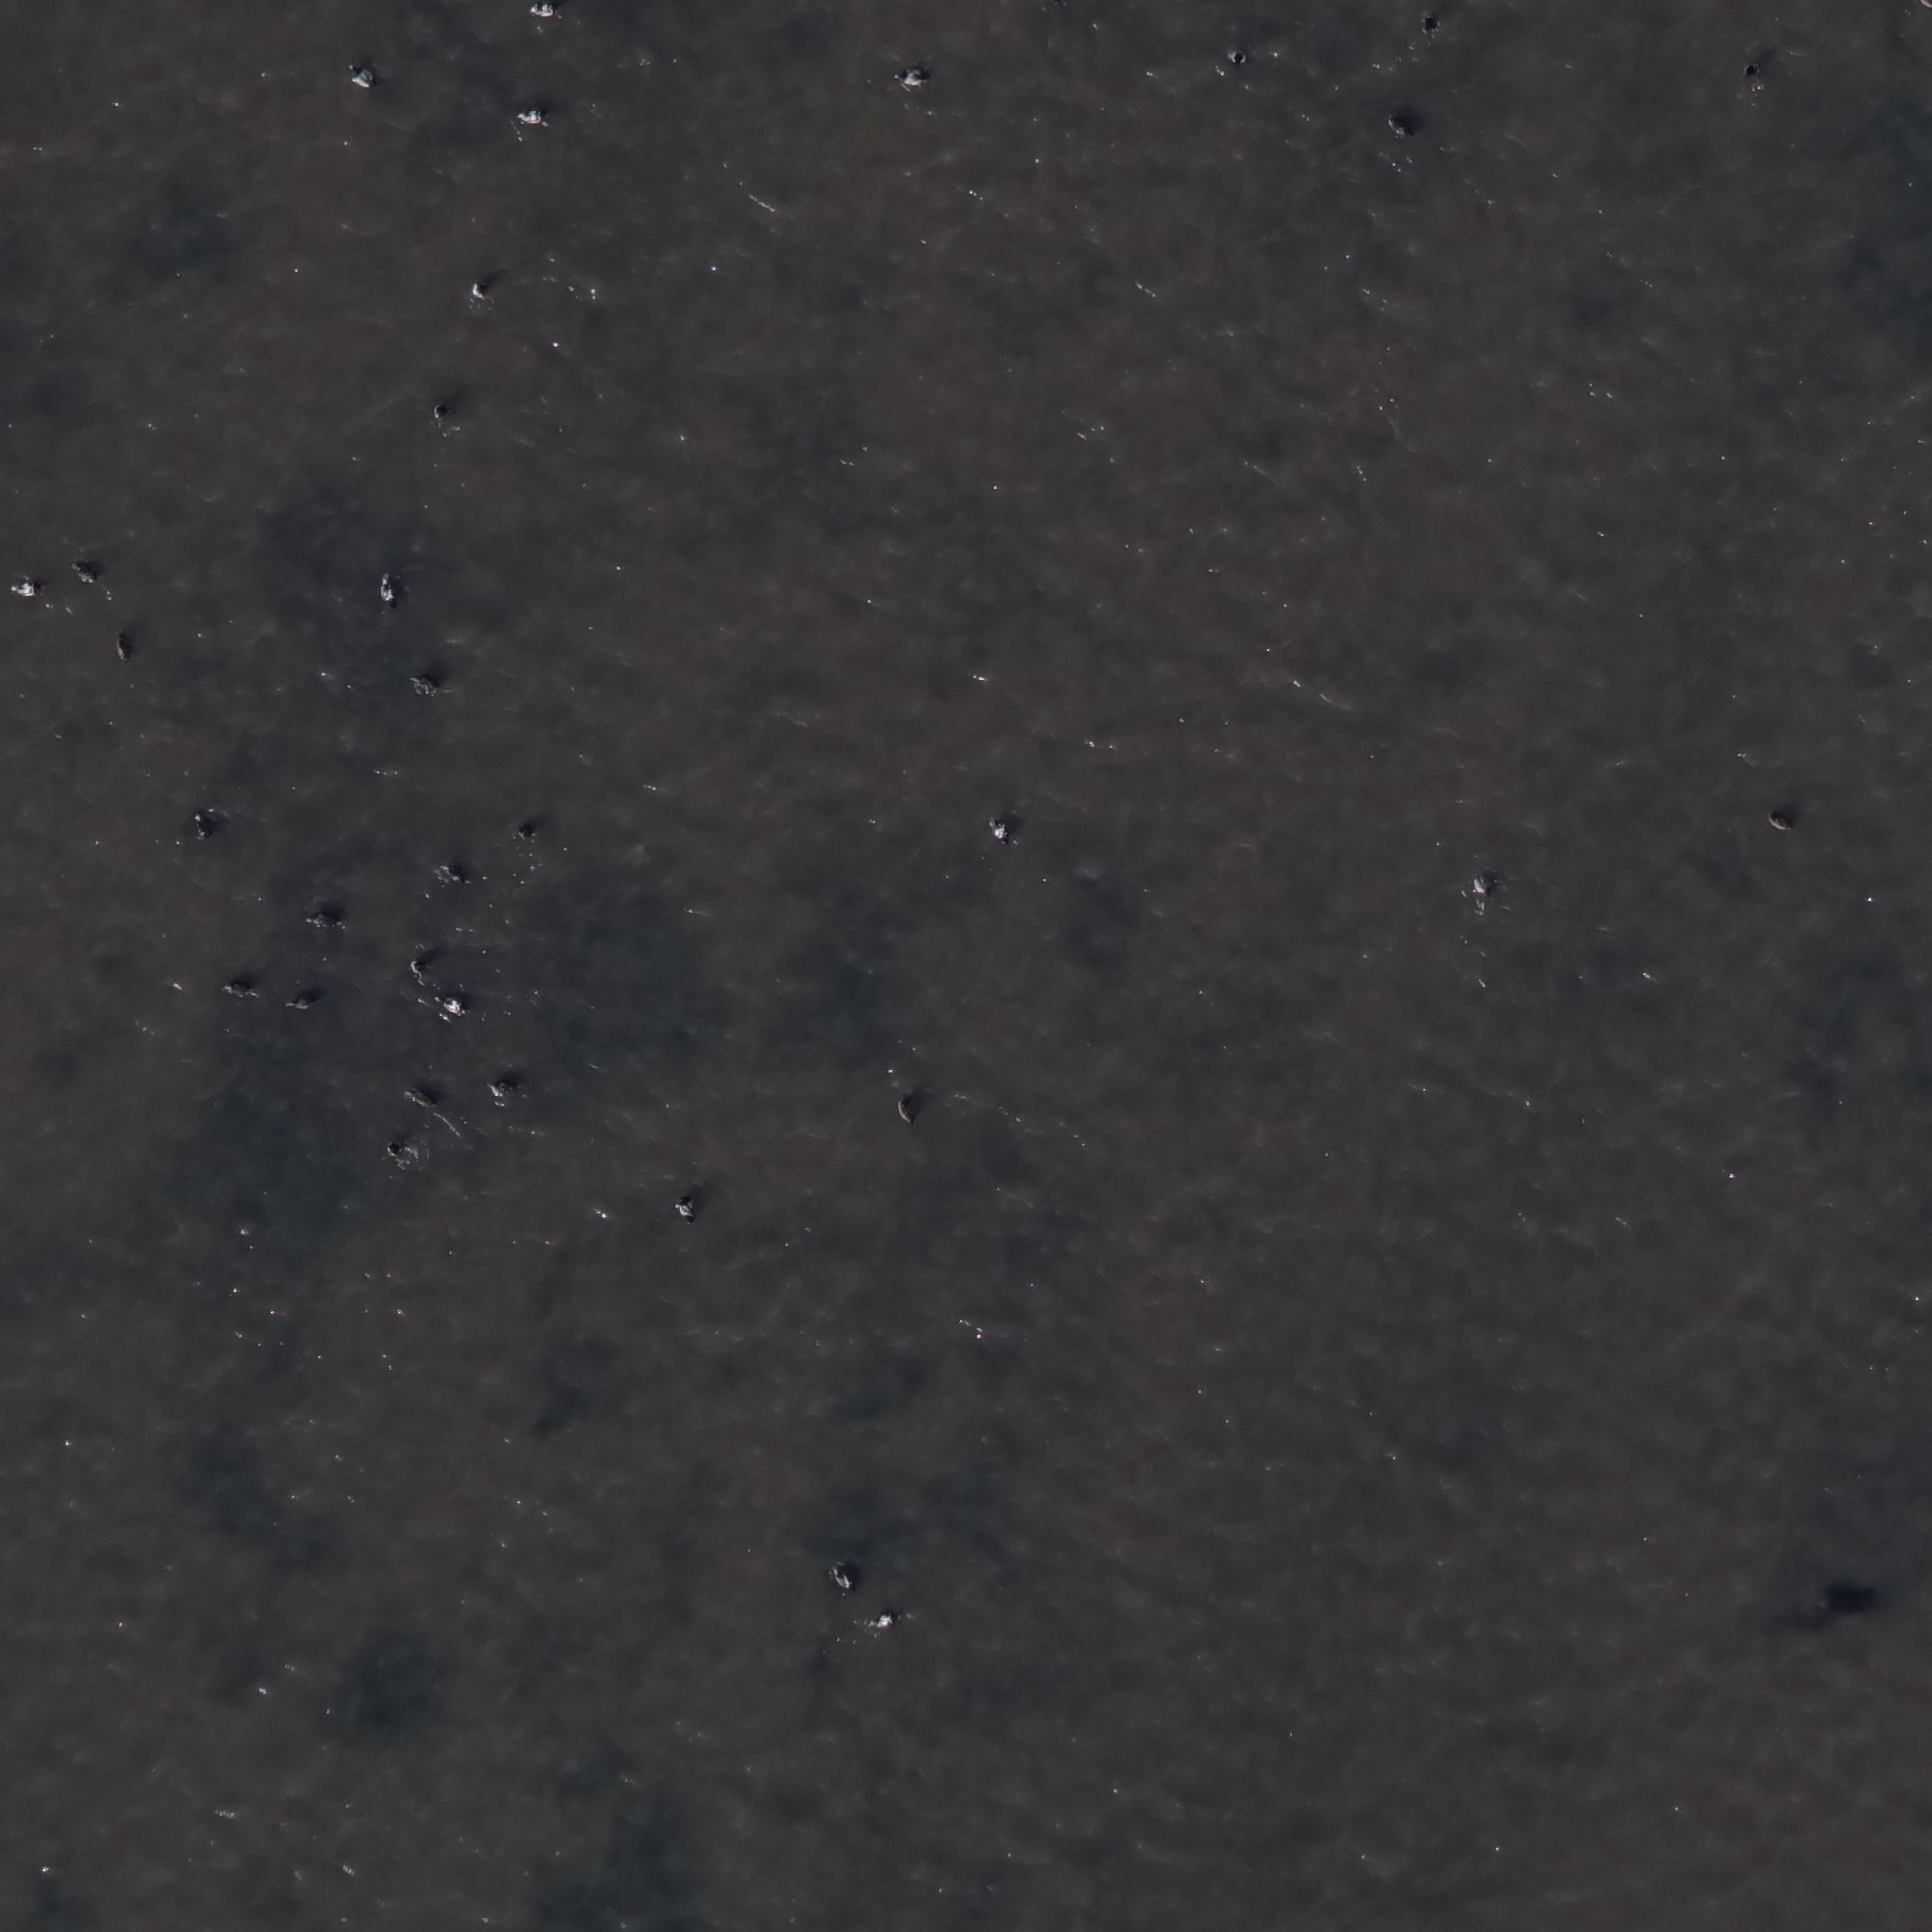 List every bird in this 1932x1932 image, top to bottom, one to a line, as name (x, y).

other bird (545, 9)
other bird (1429, 26)
other bird (1233, 57)
other bird (908, 76)
other bird (364, 77)
other bird (1750, 82)
other bird (534, 115)
other bird (1398, 125)
other bird (477, 290)
other bird (440, 412)
other bird (84, 572)
other bird (26, 585)
other bird (386, 593)
other bird (122, 648)
other bird (425, 685)
other bird (1782, 819)
other bird (204, 825)
other bird (999, 830)
other bird (525, 831)
other bird (458, 872)
other bird (1482, 885)
other bird (323, 919)
other bird (417, 964)
other bird (246, 989)
other bird (304, 997)
other bird (456, 1003)
other bird (500, 1085)
other bird (424, 1097)
other bird (907, 1111)
other bird (394, 1148)
other bird (685, 1210)
other bird (844, 1577)
other bird (883, 1621)